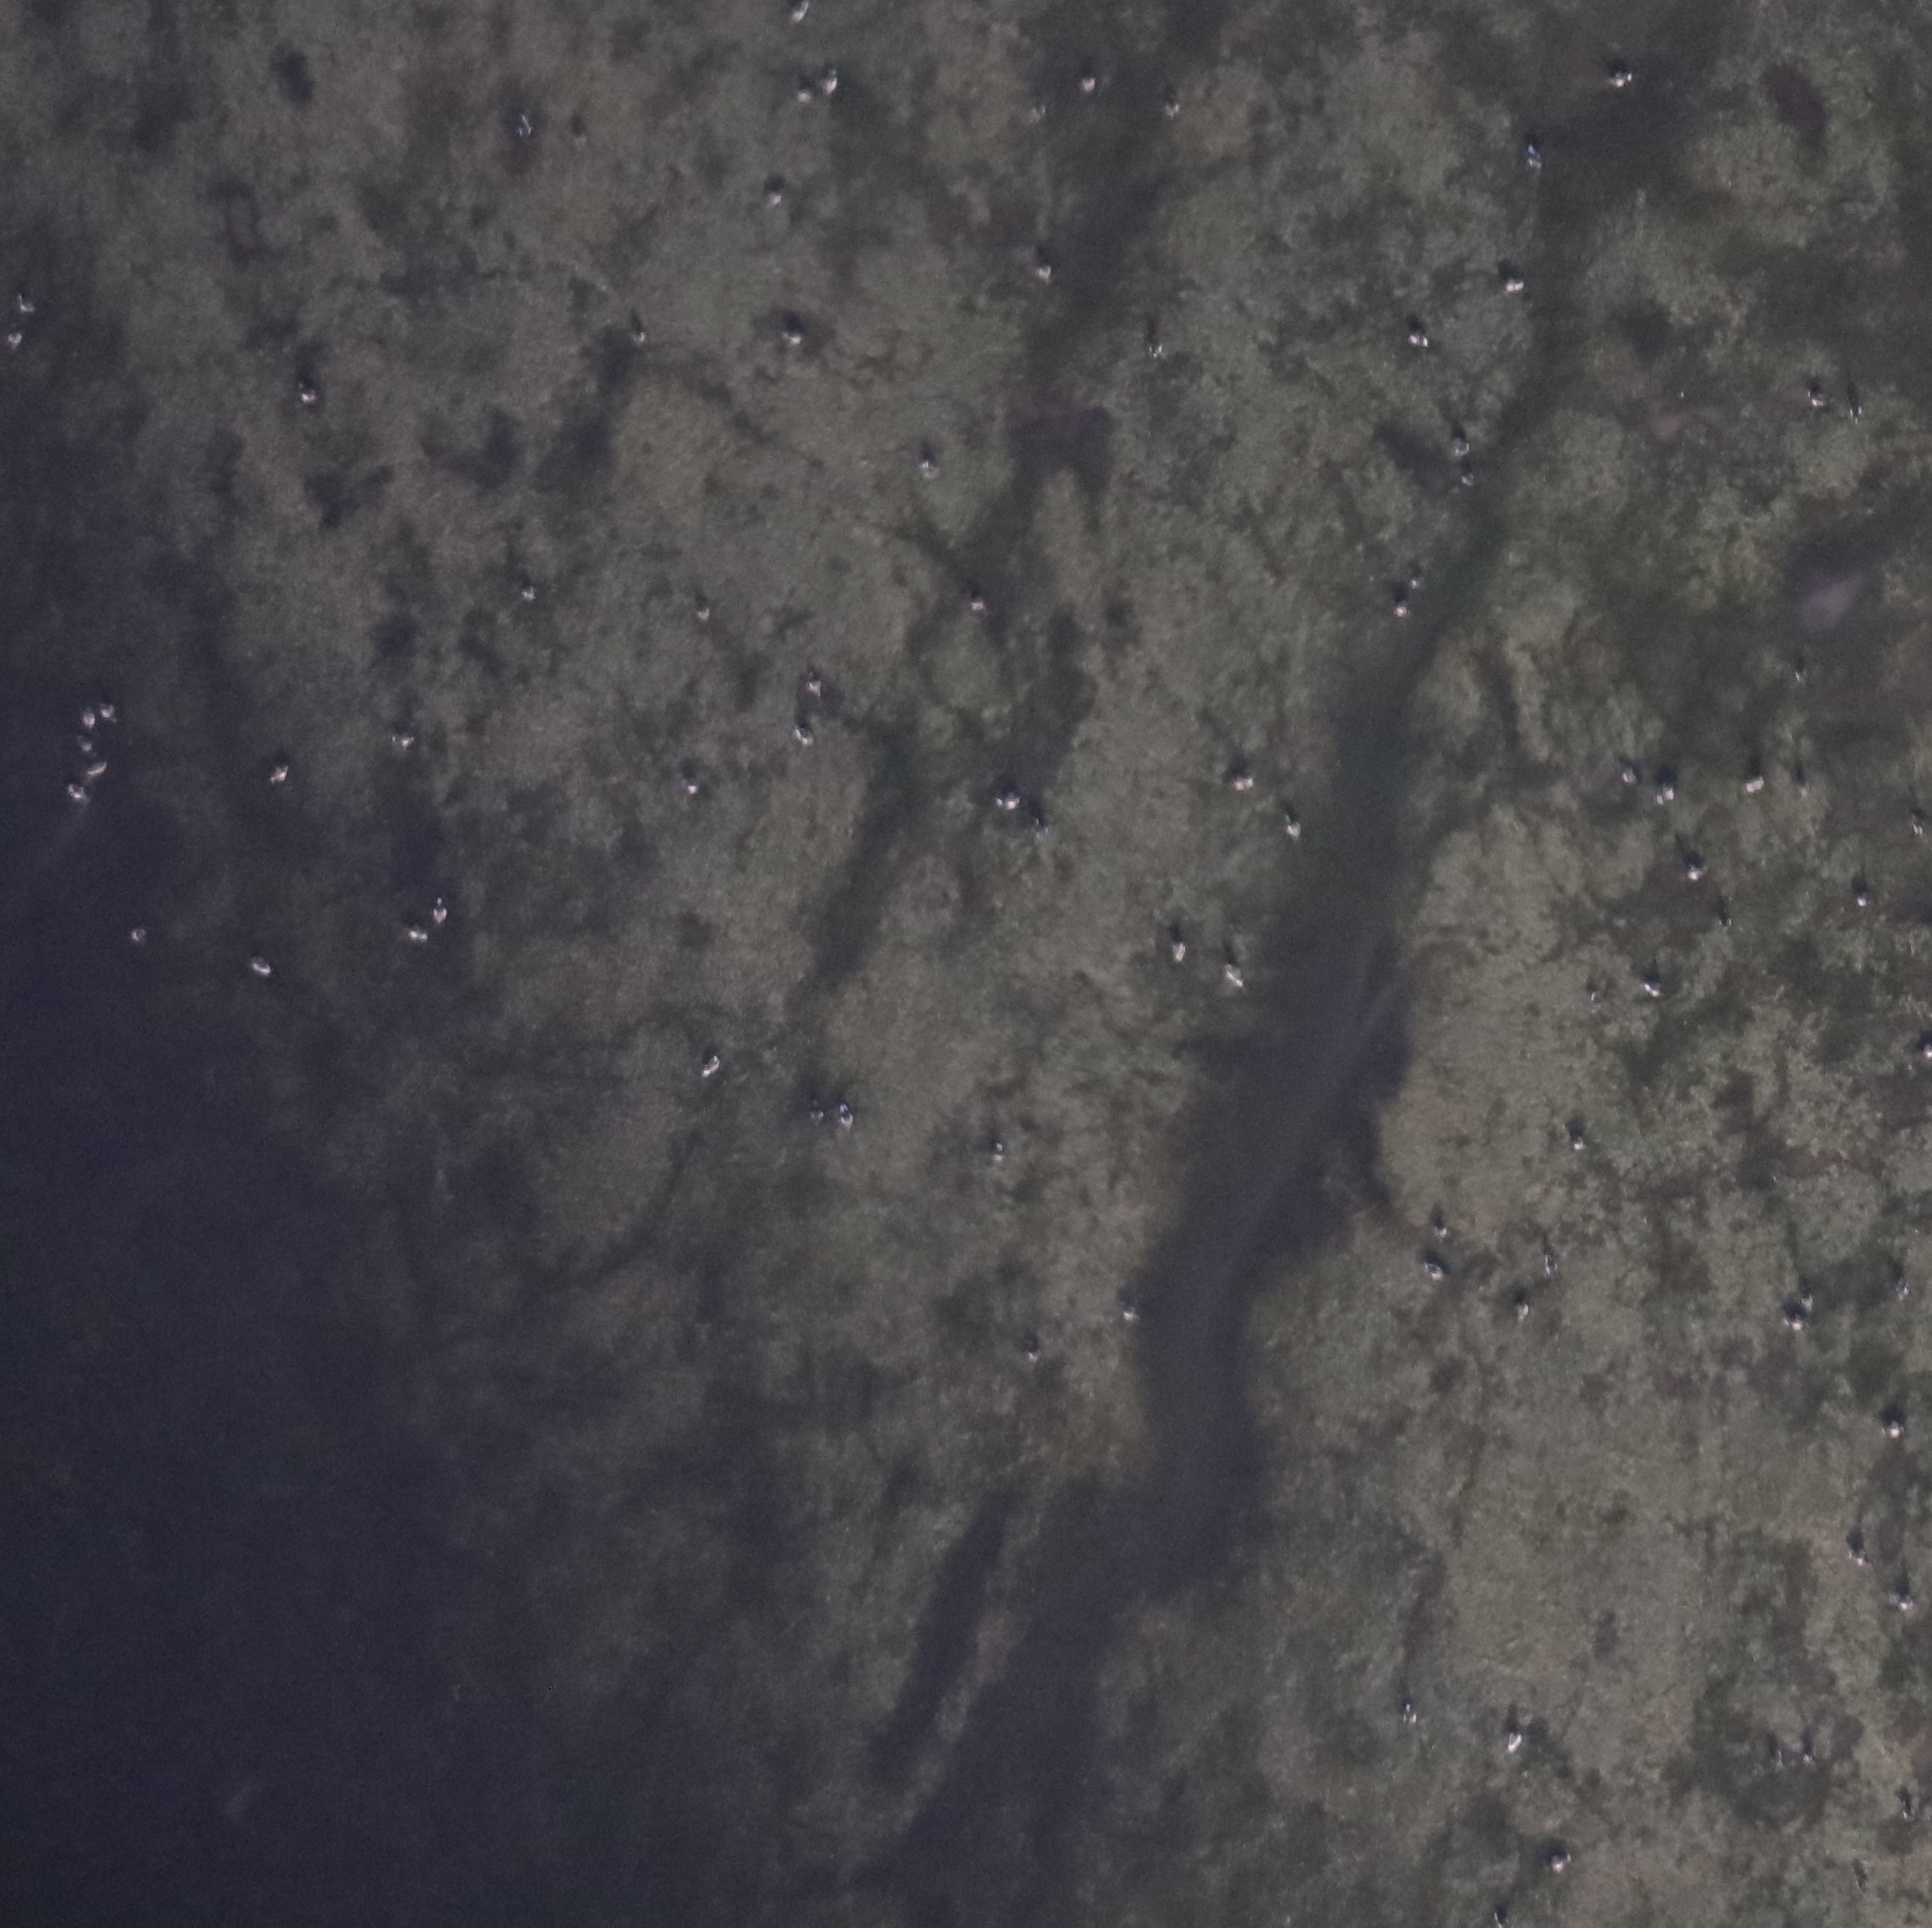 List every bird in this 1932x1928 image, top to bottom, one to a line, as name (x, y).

brant (806, 12)
brant (1627, 74)
brant (830, 80)
brant (1093, 83)
brant (806, 89)
brant (1165, 110)
brant (522, 132)
brant (1532, 153)
brant (779, 195)
brant (1043, 266)
brant (1510, 285)
brant (18, 291)
brant (651, 326)
brant (1428, 332)
brant (802, 333)
brant (7, 344)
brant (1160, 345)
brant (309, 396)
brant (1818, 402)
brant (1856, 412)
brant (1466, 438)
brant (934, 469)
brant (1466, 483)
brant (1413, 576)
brant (532, 587)
brant (983, 597)
brant (1413, 603)
brant (702, 614)
brant (820, 678)
brant (1808, 681)
brant (121, 711)
brant (92, 718)
brant (812, 733)
brant (400, 742)
brant (90, 751)
brant (105, 766)
brant (1637, 776)
brant (284, 778)
brant (1241, 778)
brant (699, 781)
brant (1754, 791)
brant (77, 793)
brant (1668, 794)
brant (1806, 796)
brant (1014, 802)
brant (1914, 829)
brant (1042, 830)
brant (1294, 830)
brant (1698, 869)
brant (1862, 889)
brant (445, 912)
brant (1729, 919)
brant (415, 932)
brant (151, 939)
brant (1174, 951)
brant (266, 974)
brant (1234, 976)
brant (1601, 988)
brant (1659, 992)
brant (1929, 1041)
brant (719, 1065)
brant (851, 1115)
brant (814, 1121)
brant (1589, 1144)
brant (1003, 1145)
brant (1443, 1227)
brant (1557, 1252)
brant (1440, 1273)
brant (1900, 1287)
brant (1813, 1292)
brant (1523, 1301)
brant (1131, 1308)
brant (1789, 1324)
brant (1034, 1355)
brant (1898, 1439)
brant (1851, 1549)
brant (1899, 1605)
brant (1407, 1714)
brant (1517, 1754)
brant (1777, 1759)
brant (1808, 1763)
brant (1904, 1815)
brant (1566, 1856)